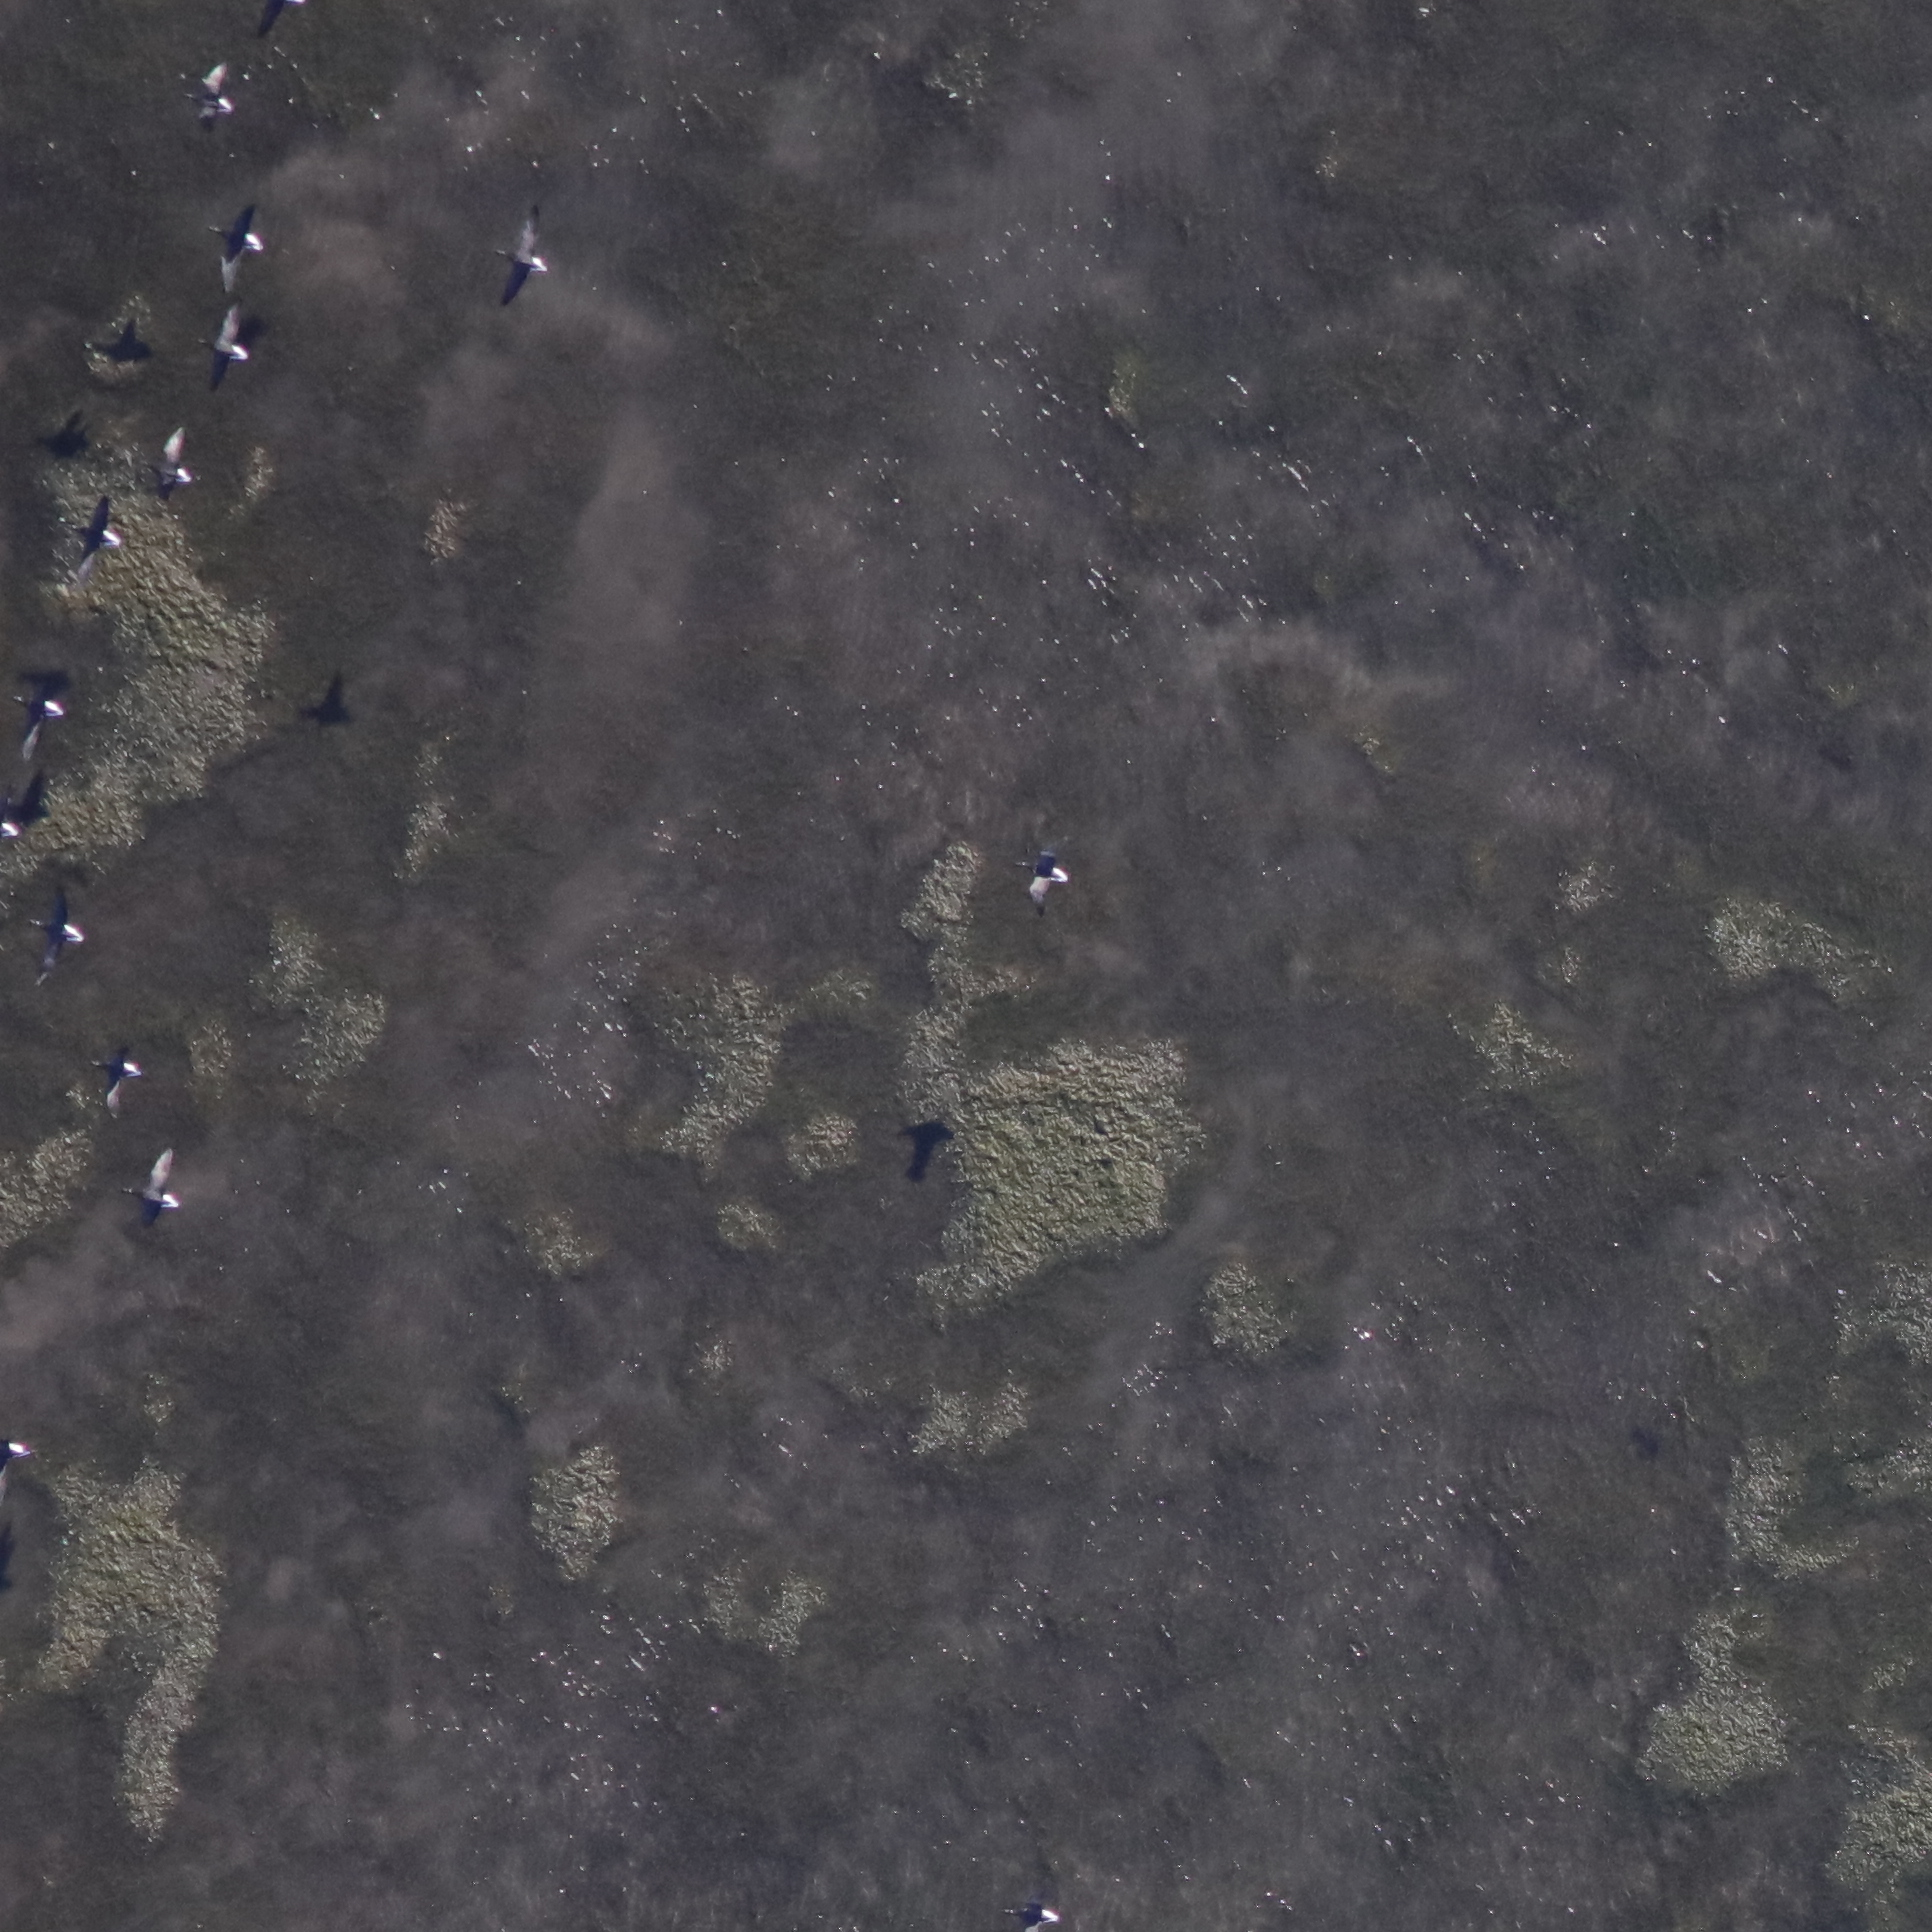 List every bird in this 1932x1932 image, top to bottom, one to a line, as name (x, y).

brant (215, 96)
brant (247, 229)
brant (526, 257)
brant (226, 354)
brant (169, 466)
brant (102, 533)
brant (47, 717)
brant (1046, 881)
brant (57, 938)
brant (130, 1068)
brant (164, 1198)
brant (1038, 1921)